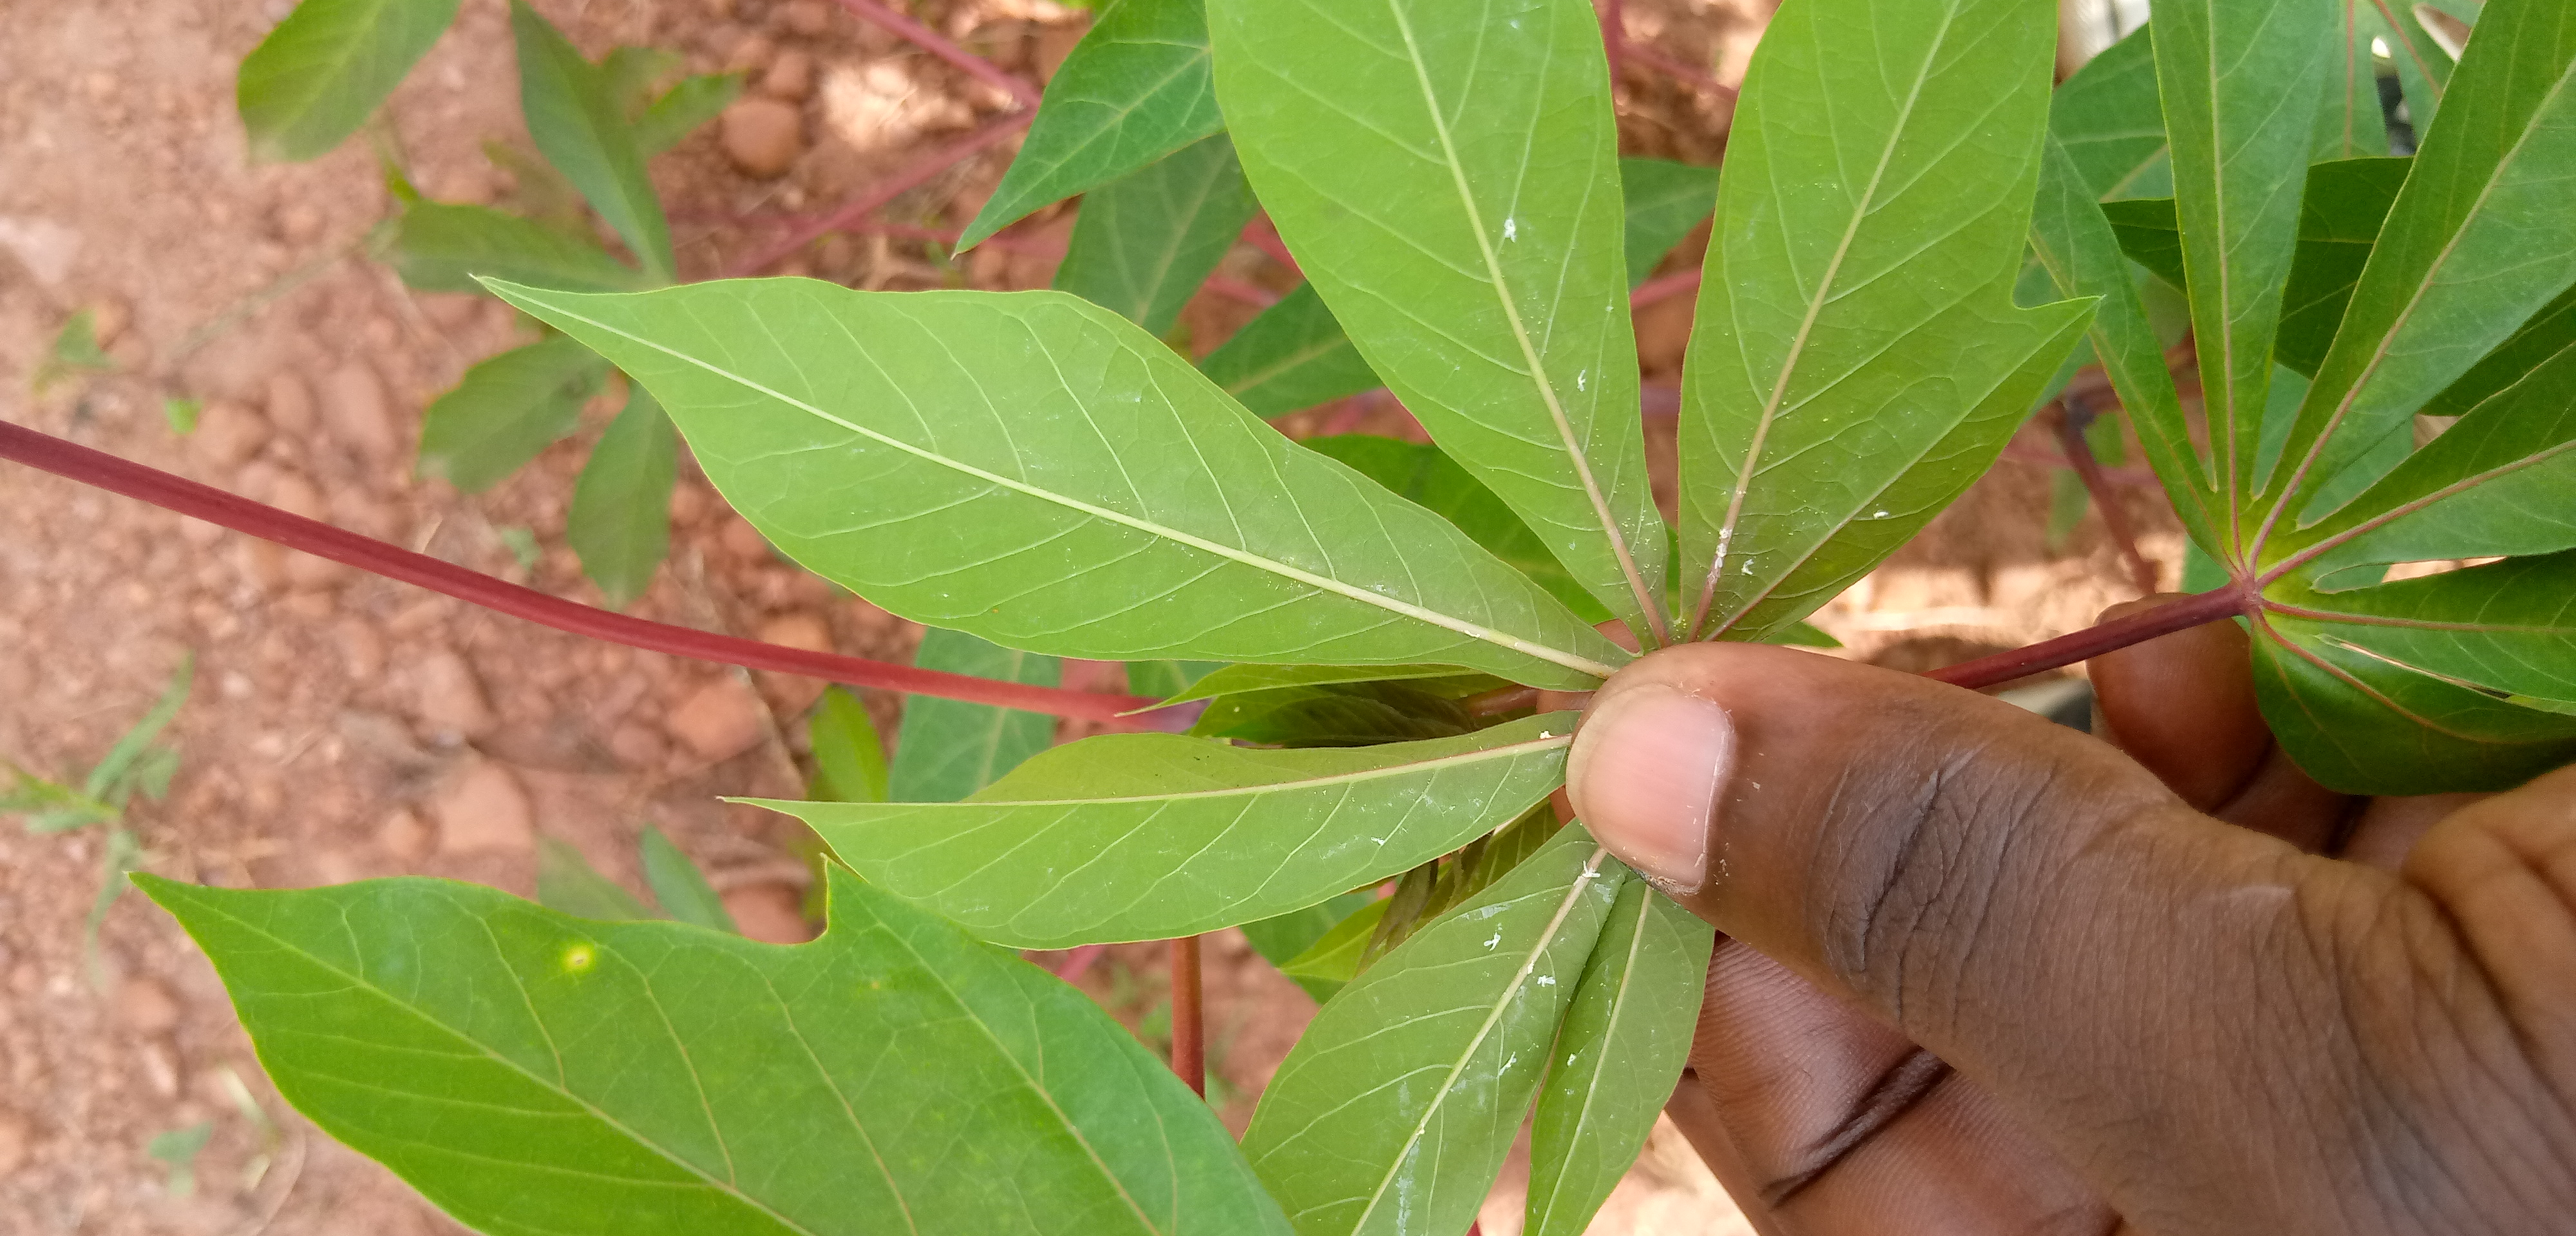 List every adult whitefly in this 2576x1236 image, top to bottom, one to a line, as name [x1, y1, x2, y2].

whitefly [1501, 217, 1518, 243]
whitefly [1574, 368, 1591, 396]
whitefly [1871, 509, 1893, 523]
whitefly [1717, 528, 1731, 539]
whitefly [1714, 543, 1729, 557]
whitefly [1739, 555, 1756, 581]
whitefly [1714, 556, 1724, 570]
whitefly [1577, 859, 1605, 885]
whitefly [1480, 930, 1504, 953]
whitefly [1534, 971, 1560, 991]